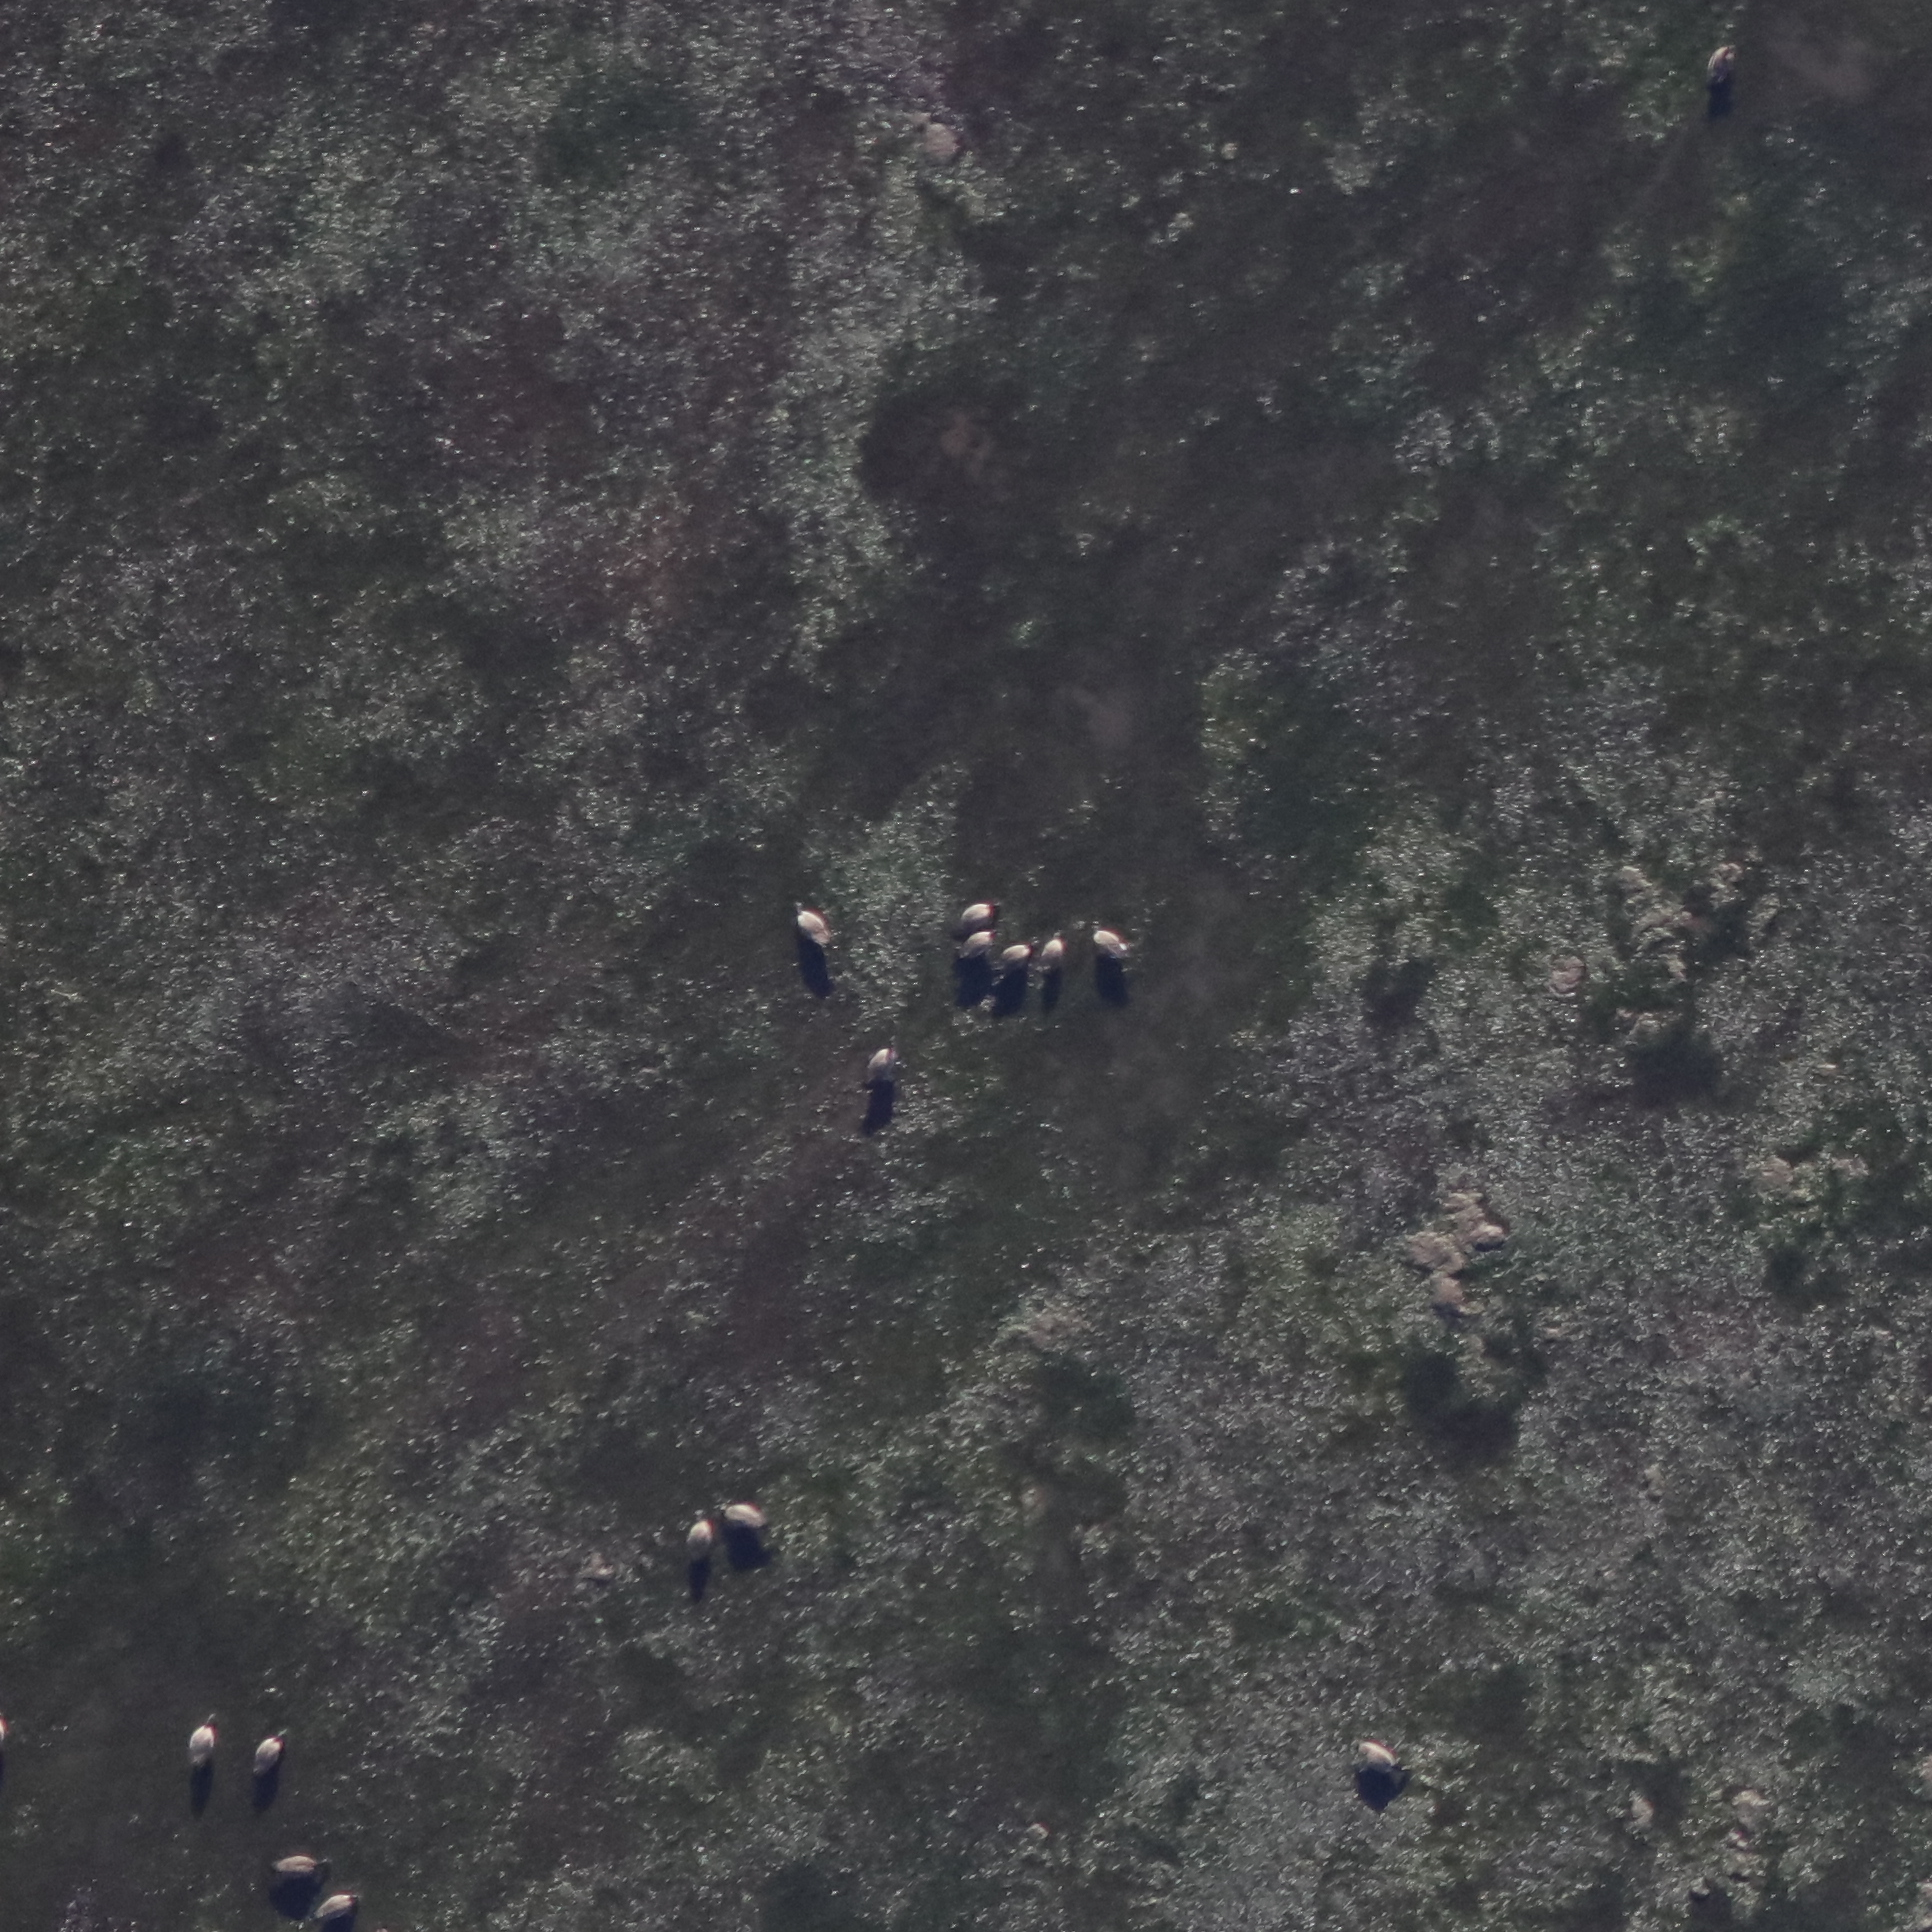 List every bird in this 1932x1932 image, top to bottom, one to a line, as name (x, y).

Canada goose (1722, 62)
Canada goose (973, 915)
Canada goose (816, 927)
Canada goose (968, 944)
Canada goose (1112, 944)
Canada goose (1051, 954)
Canada goose (1009, 961)
Canada goose (883, 1066)
Canada goose (750, 1520)
Canada goose (700, 1530)
Canada goose (200, 1743)
Canada goose (269, 1755)
Canada goose (1378, 1760)
Canada goose (294, 1861)
Canada goose (327, 1908)